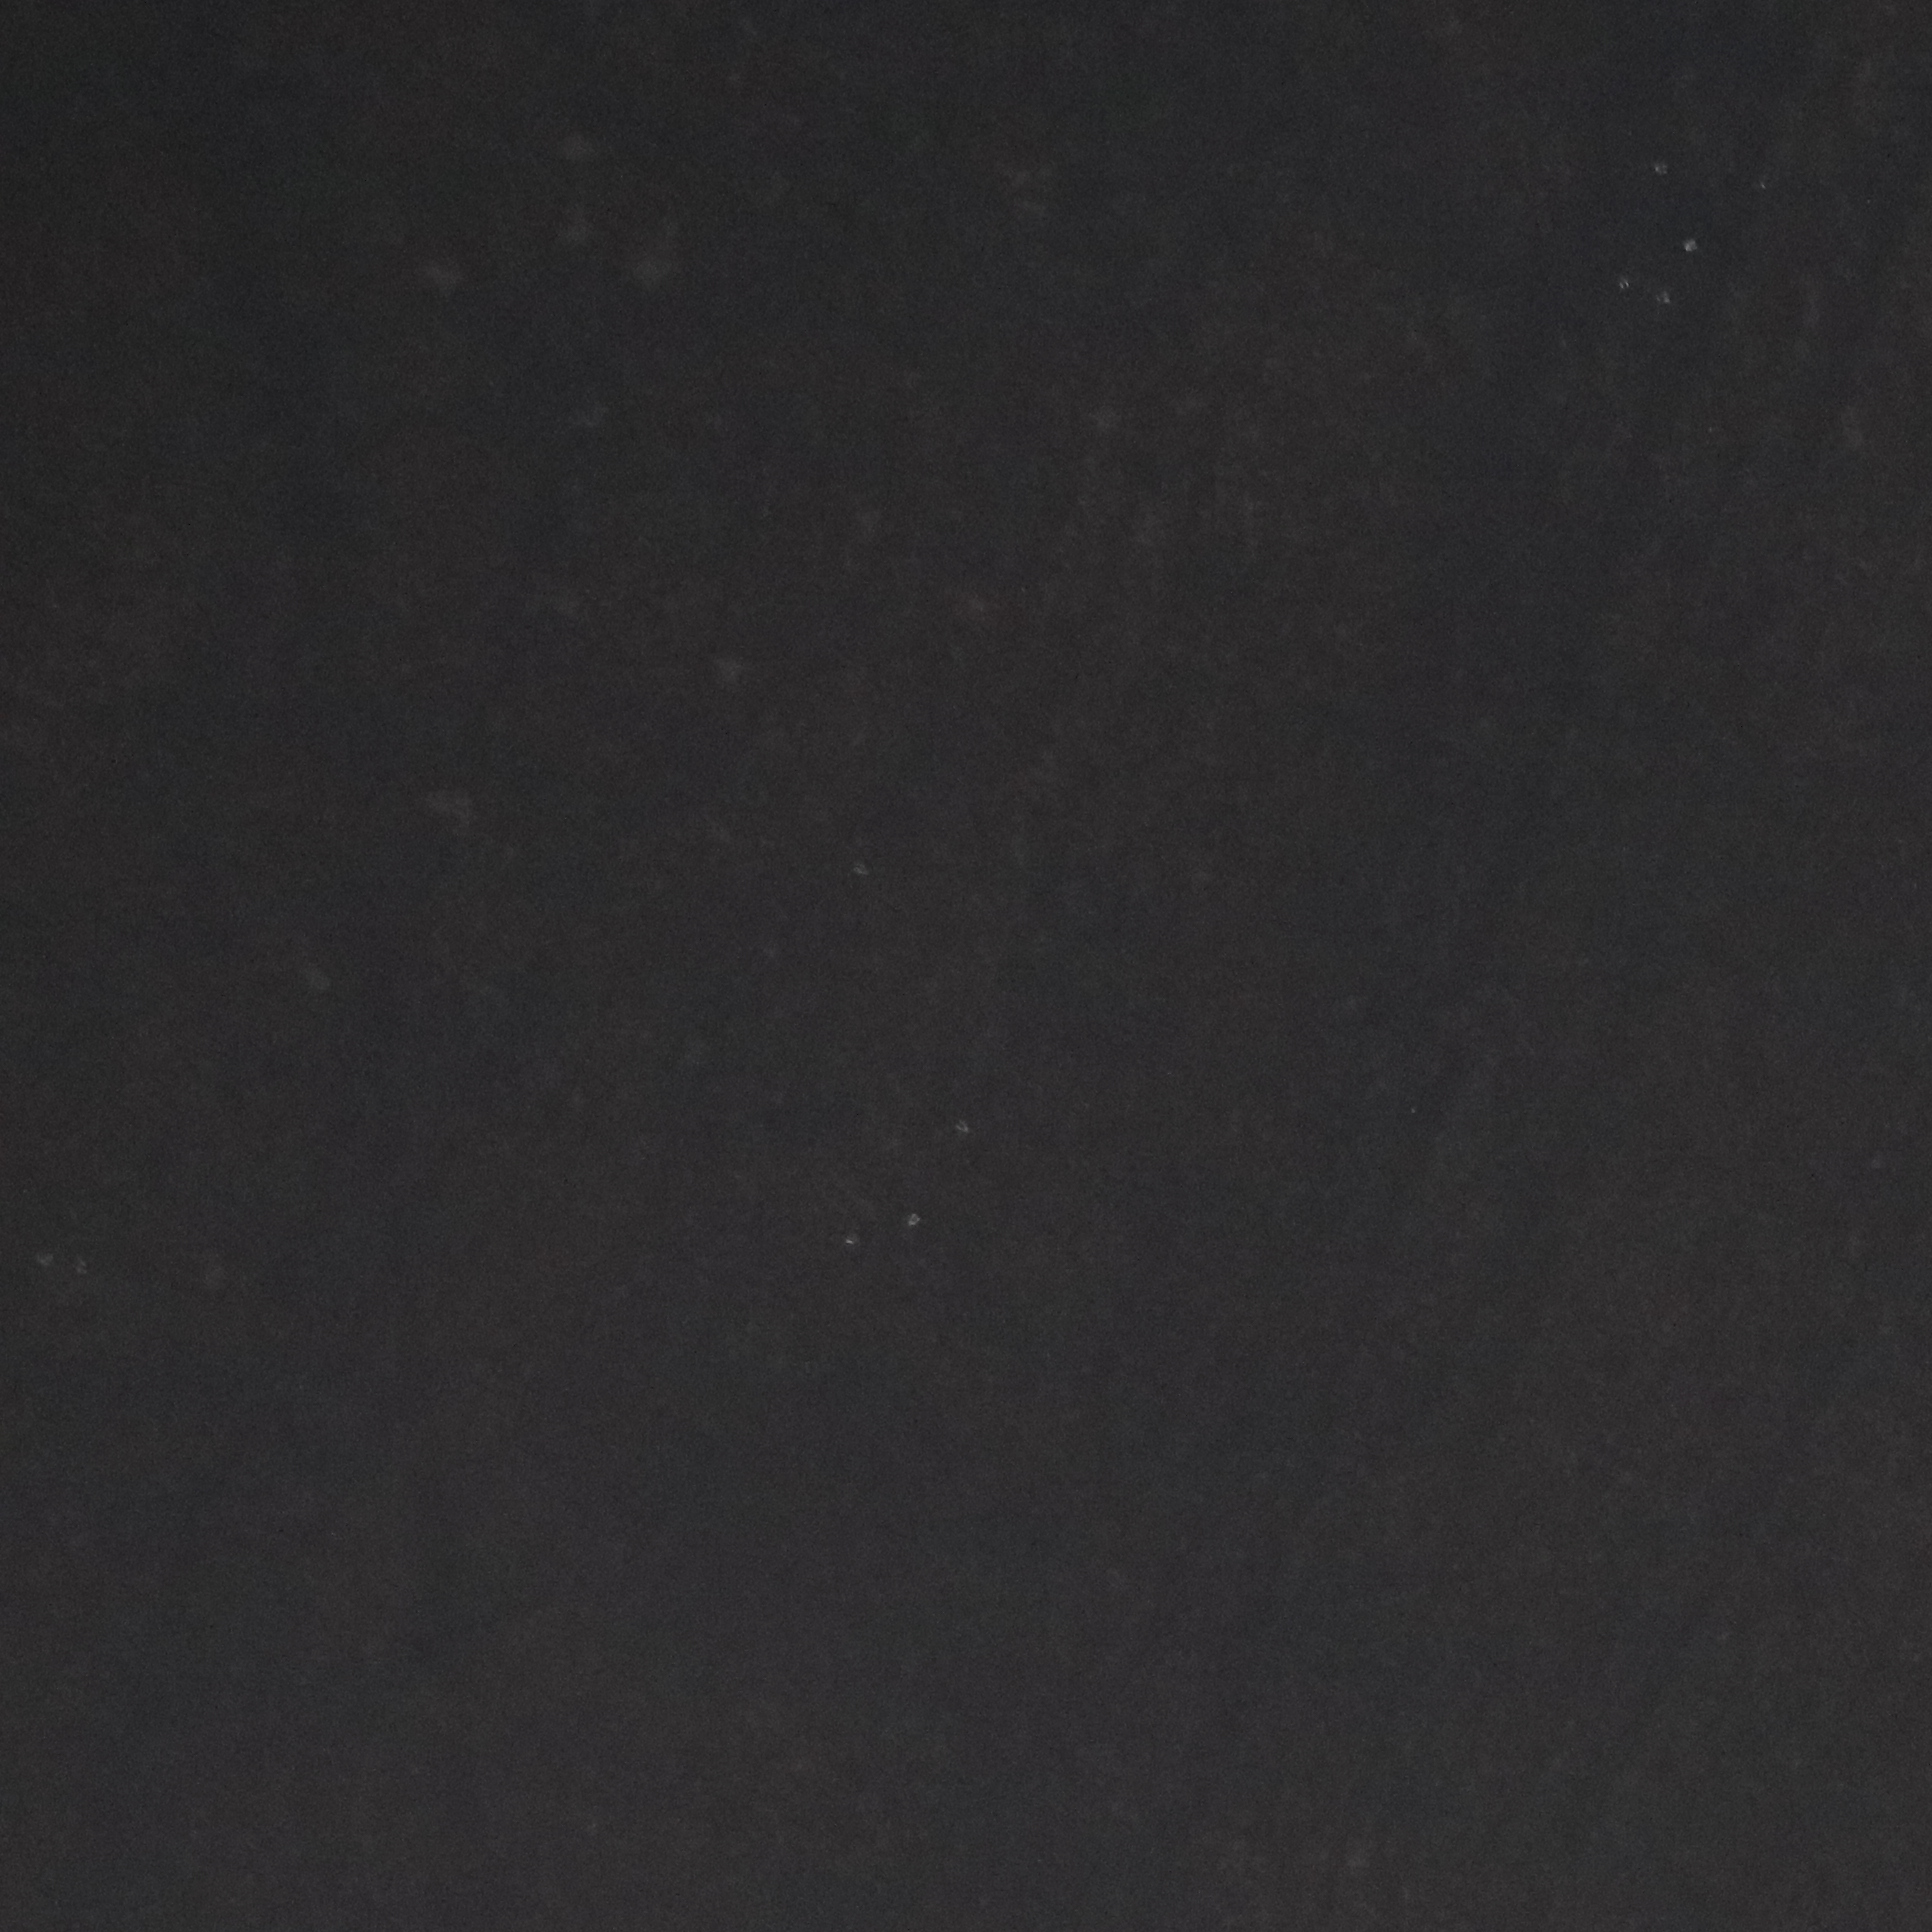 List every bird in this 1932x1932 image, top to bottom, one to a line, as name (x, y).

brant (1668, 168)
brant (1689, 235)
brant (1624, 278)
brant (1671, 299)
brant (862, 864)
brant (956, 1124)
brant (914, 1220)
brant (846, 1236)
brant (53, 1265)
brant (85, 1279)